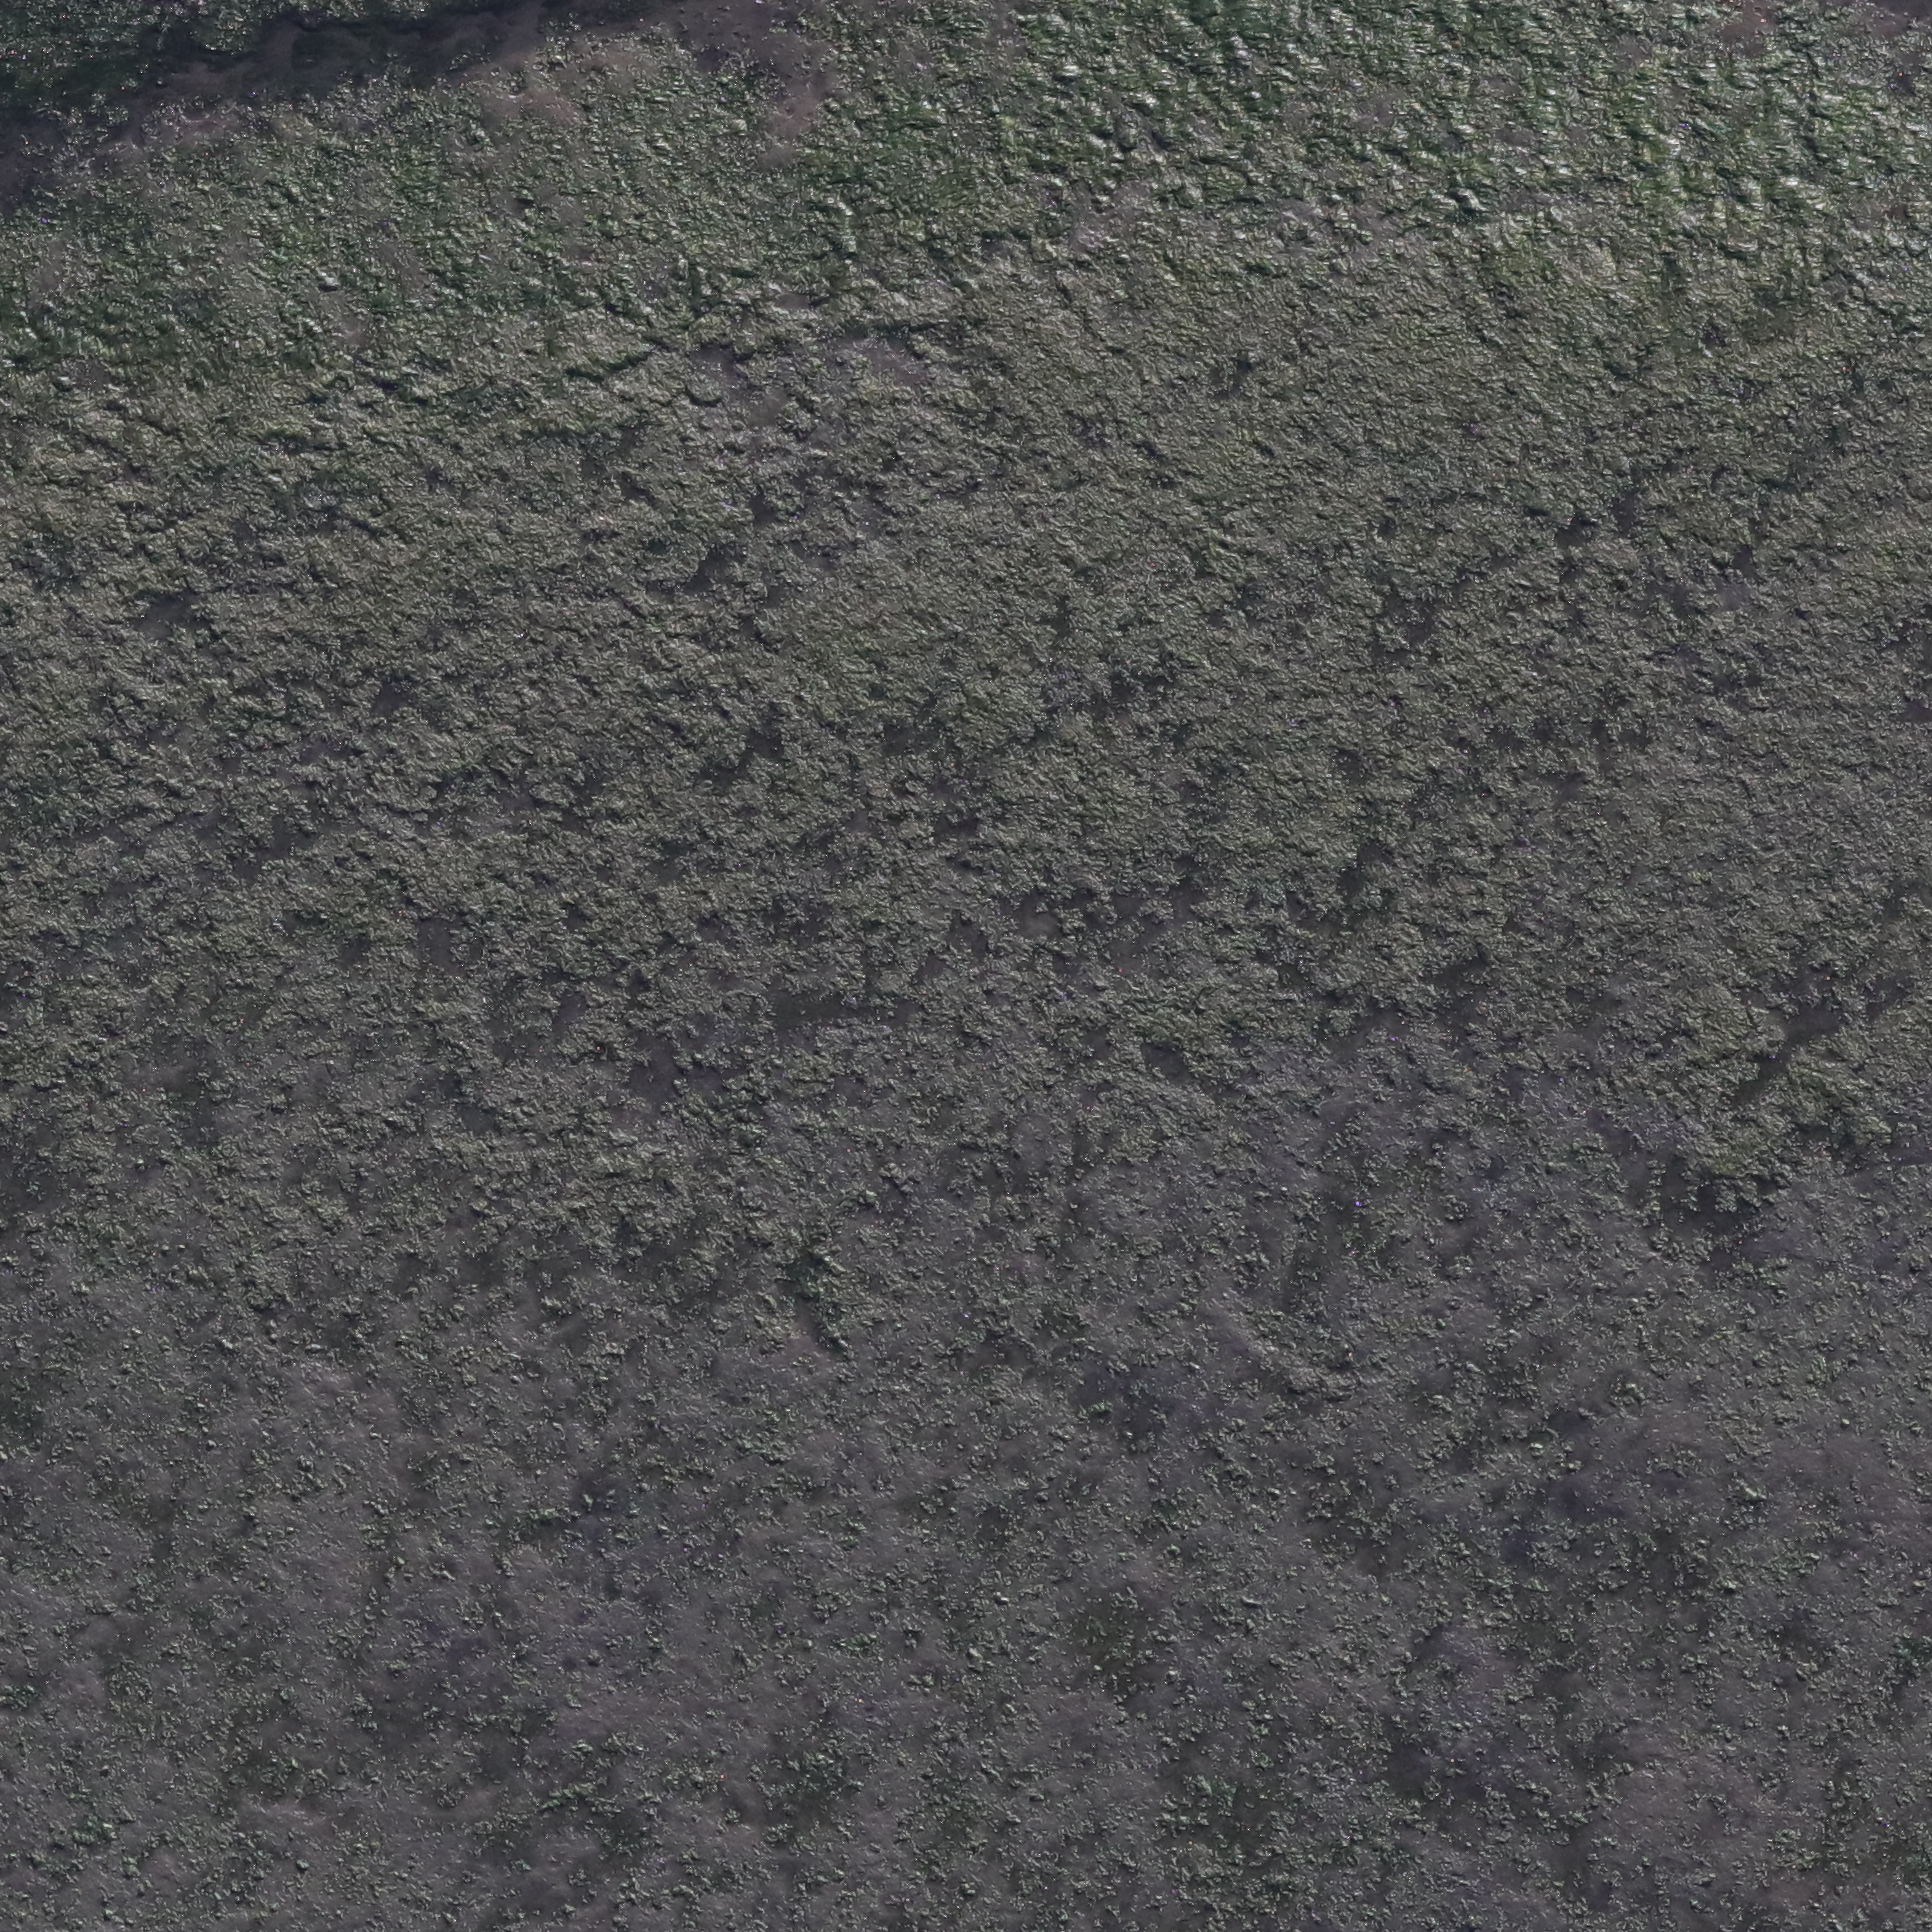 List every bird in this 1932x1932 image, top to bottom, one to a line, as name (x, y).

None